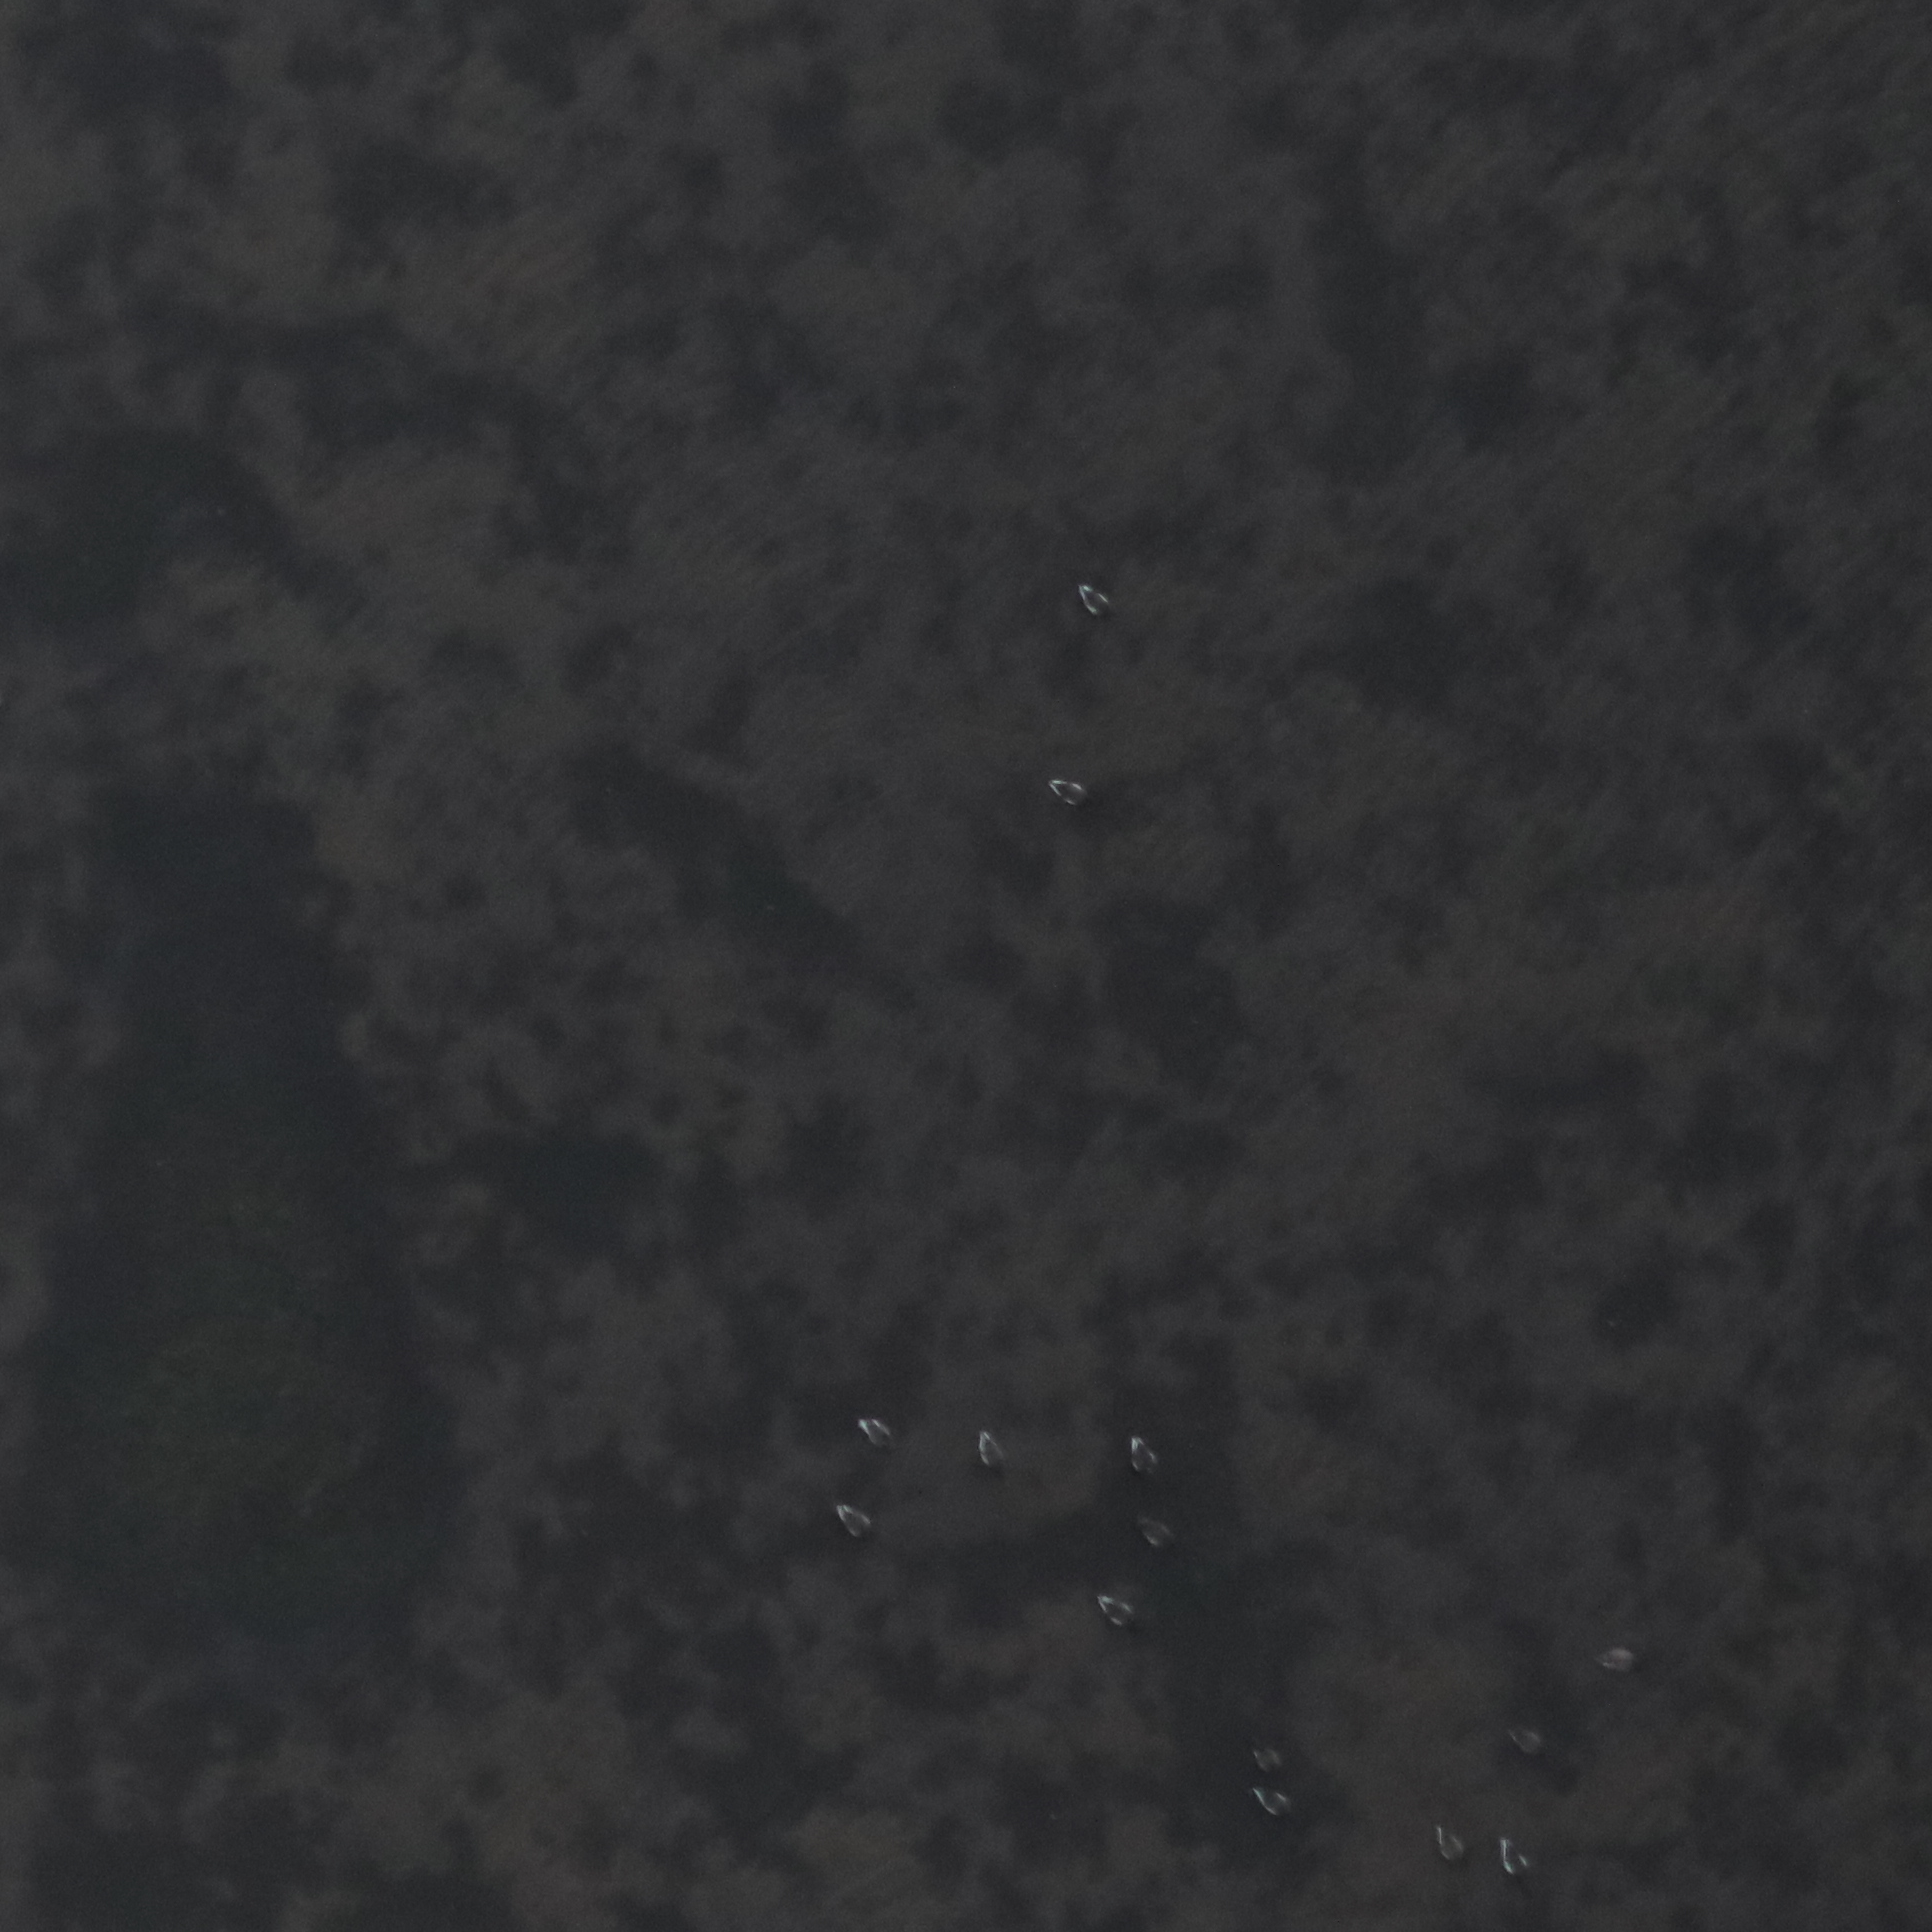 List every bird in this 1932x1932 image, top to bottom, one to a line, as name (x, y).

brant (1094, 601)
brant (1070, 794)
brant (879, 1434)
brant (988, 1452)
brant (1139, 1457)
brant (854, 1520)
brant (1145, 1528)
brant (1117, 1614)
brant (1618, 1660)
brant (1524, 1735)
brant (1267, 1754)
brant (1267, 1797)
brant (1448, 1840)
brant (1512, 1859)